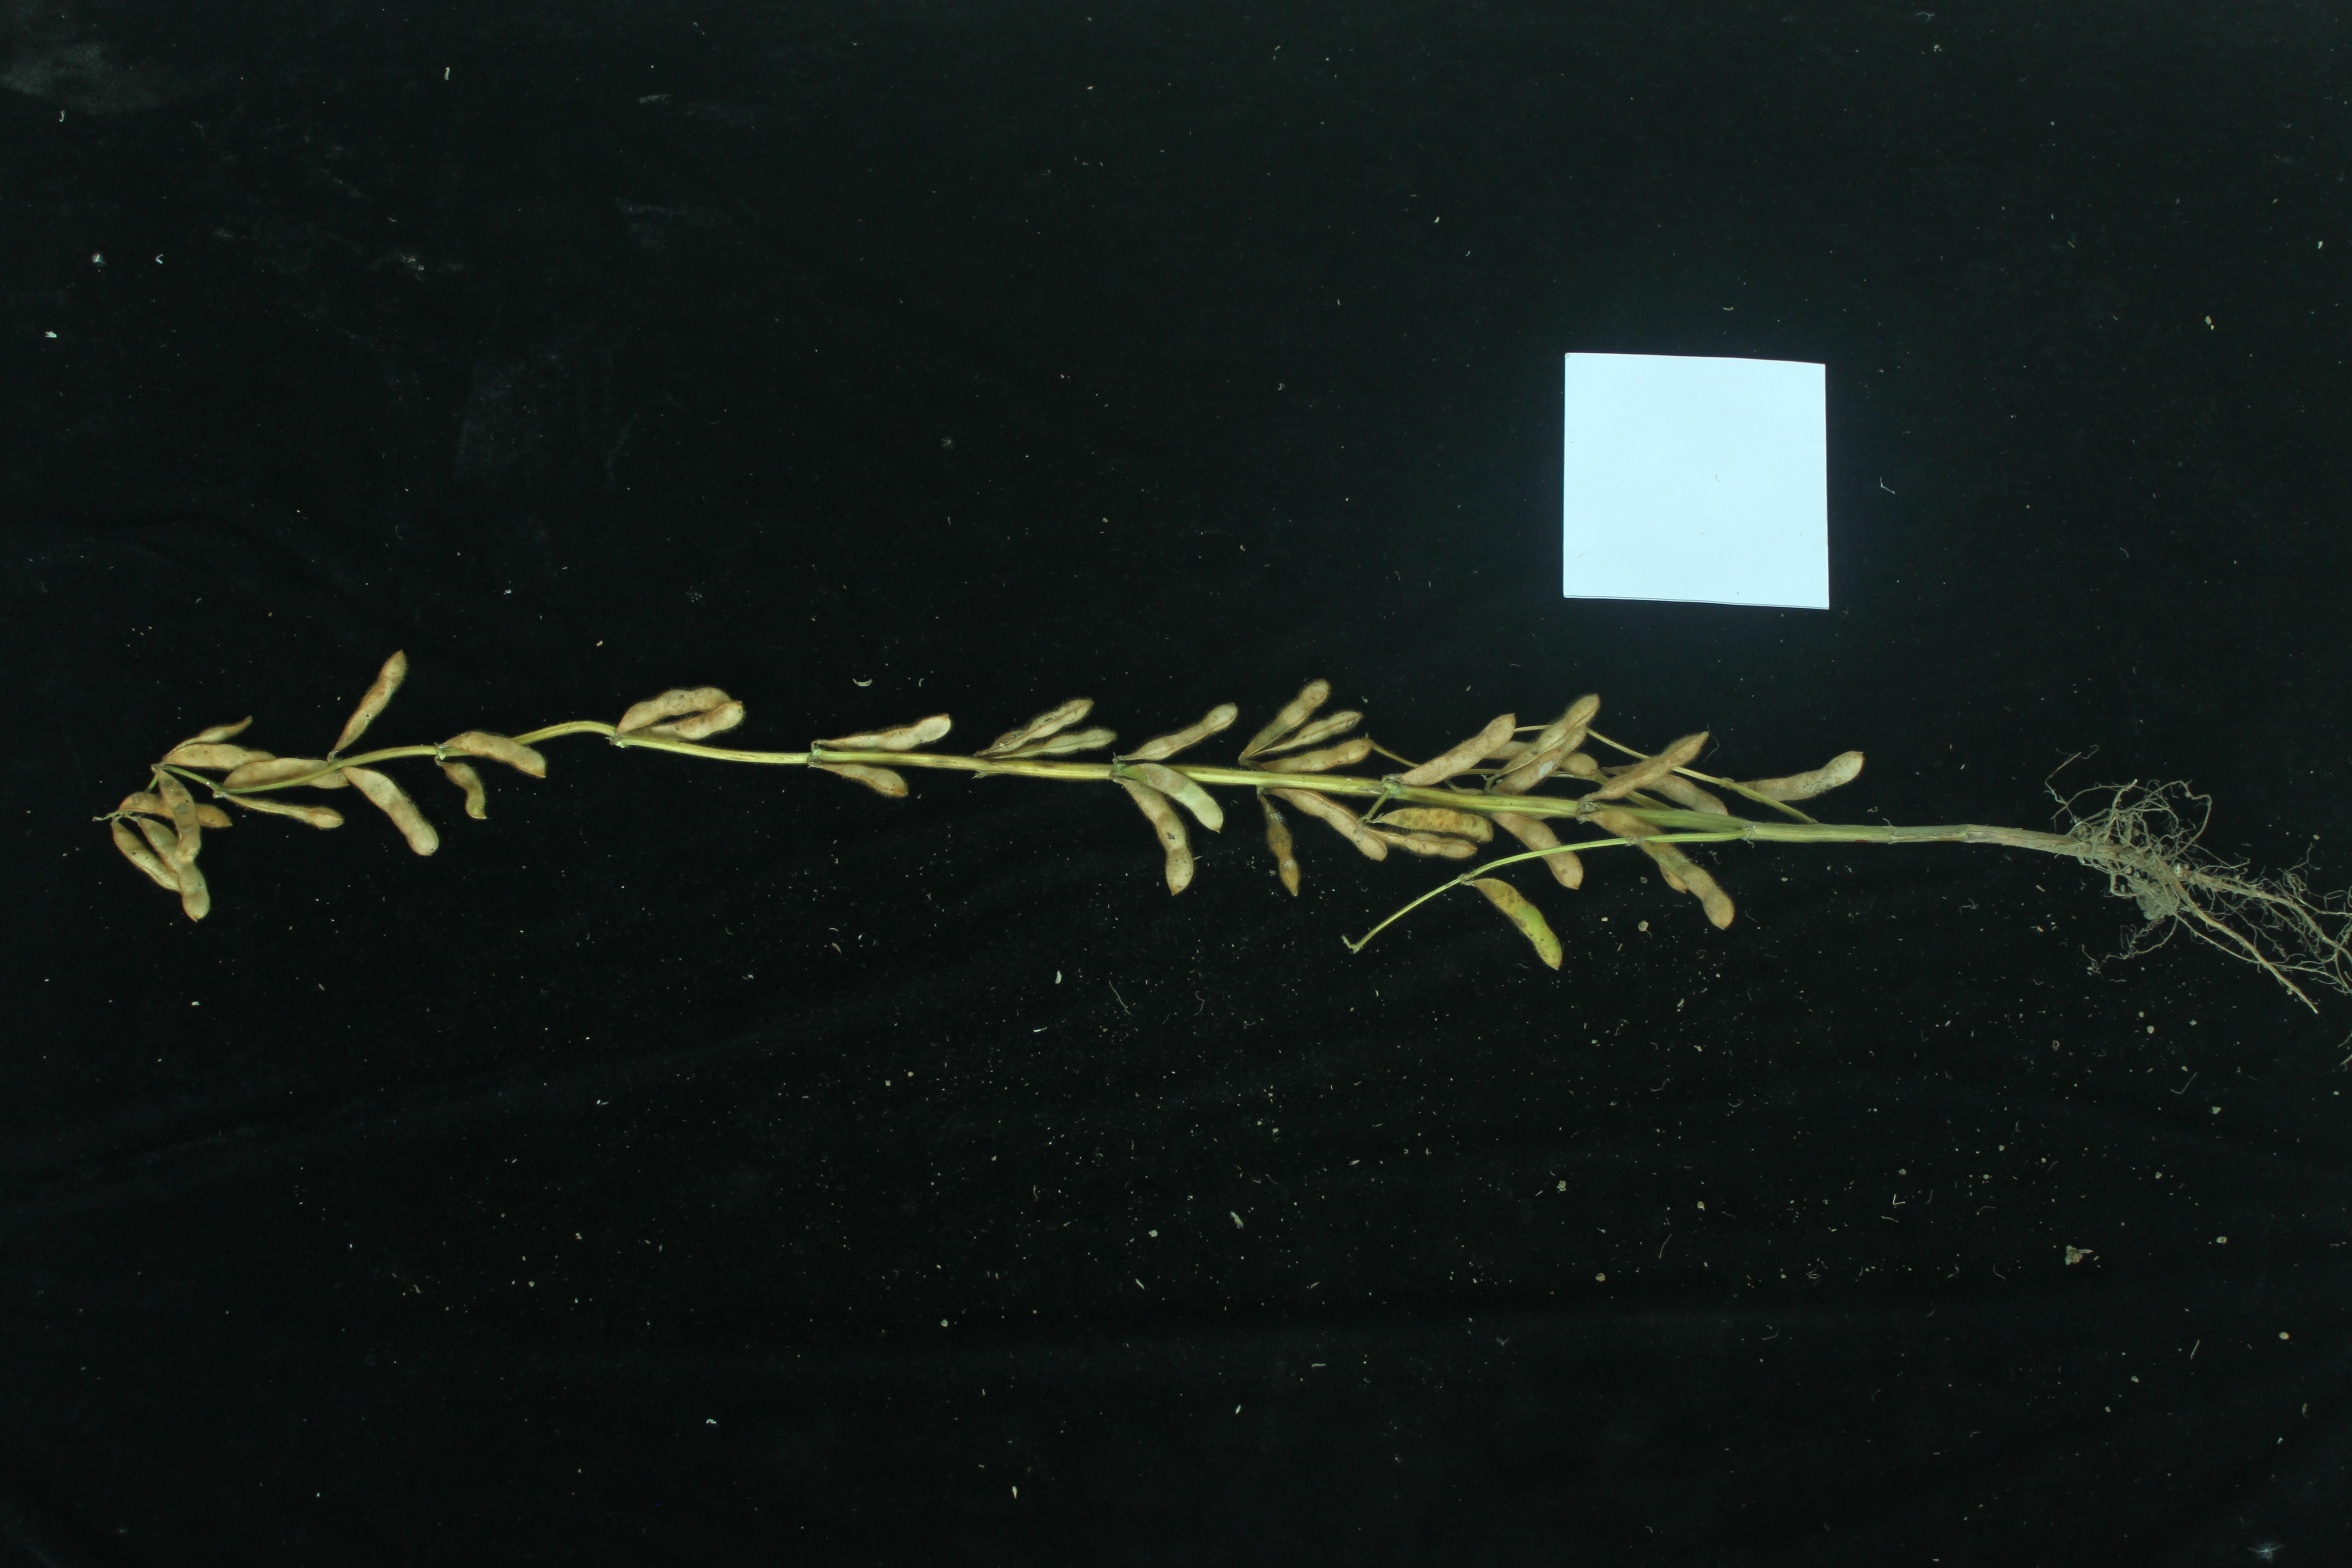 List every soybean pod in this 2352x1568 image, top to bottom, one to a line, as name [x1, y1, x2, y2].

soybean pod [333, 651, 407, 755]
soybean pod [1241, 681, 1329, 757]
soybean pod [617, 689, 734, 733]
soybean pod [1497, 694, 1599, 777]
soybean pod [978, 700, 1092, 755]
soybean pod [647, 702, 743, 741]
soybean pod [1116, 704, 1237, 761]
soybean pod [1262, 711, 1361, 755]
soybean pod [819, 715, 952, 753]
soybean pod [1385, 715, 1515, 788]
soybean pod [164, 717, 250, 758]
soybean pod [1496, 727, 1584, 795]
soybean pod [991, 728, 1116, 759]
soybean pod [439, 733, 545, 778]
soybean pod [1594, 733, 1709, 800]
soybean pod [1259, 741, 1374, 774]
soybean pod [1480, 742, 1598, 776]
soybean pod [163, 745, 277, 771]
soybean pod [1733, 753, 1863, 801]
soybean pod [222, 760, 322, 790]
soybean pod [441, 763, 489, 820]
soybean pod [811, 764, 908, 799]
soybean pod [1120, 764, 1223, 833]
soybean pod [1608, 764, 1729, 816]
soybean pod [153, 765, 200, 870]
soybean pod [342, 769, 438, 856]
soybean pod [1114, 781, 1193, 896]
soybean pod [1270, 789, 1387, 860]
soybean pod [118, 792, 230, 827]
soybean pod [223, 797, 342, 829]
soybean pod [1262, 797, 1299, 898]
soybean pod [1371, 808, 1493, 842]
soybean pod [1486, 812, 1581, 892]
soybean pod [1584, 813, 1662, 837]
soybean pod [128, 817, 209, 922]
soybean pod [112, 822, 183, 892]
soybean pod [1359, 828, 1476, 859]
soybean pod [1639, 846, 1733, 931]
soybean pod [1463, 879, 1563, 971]